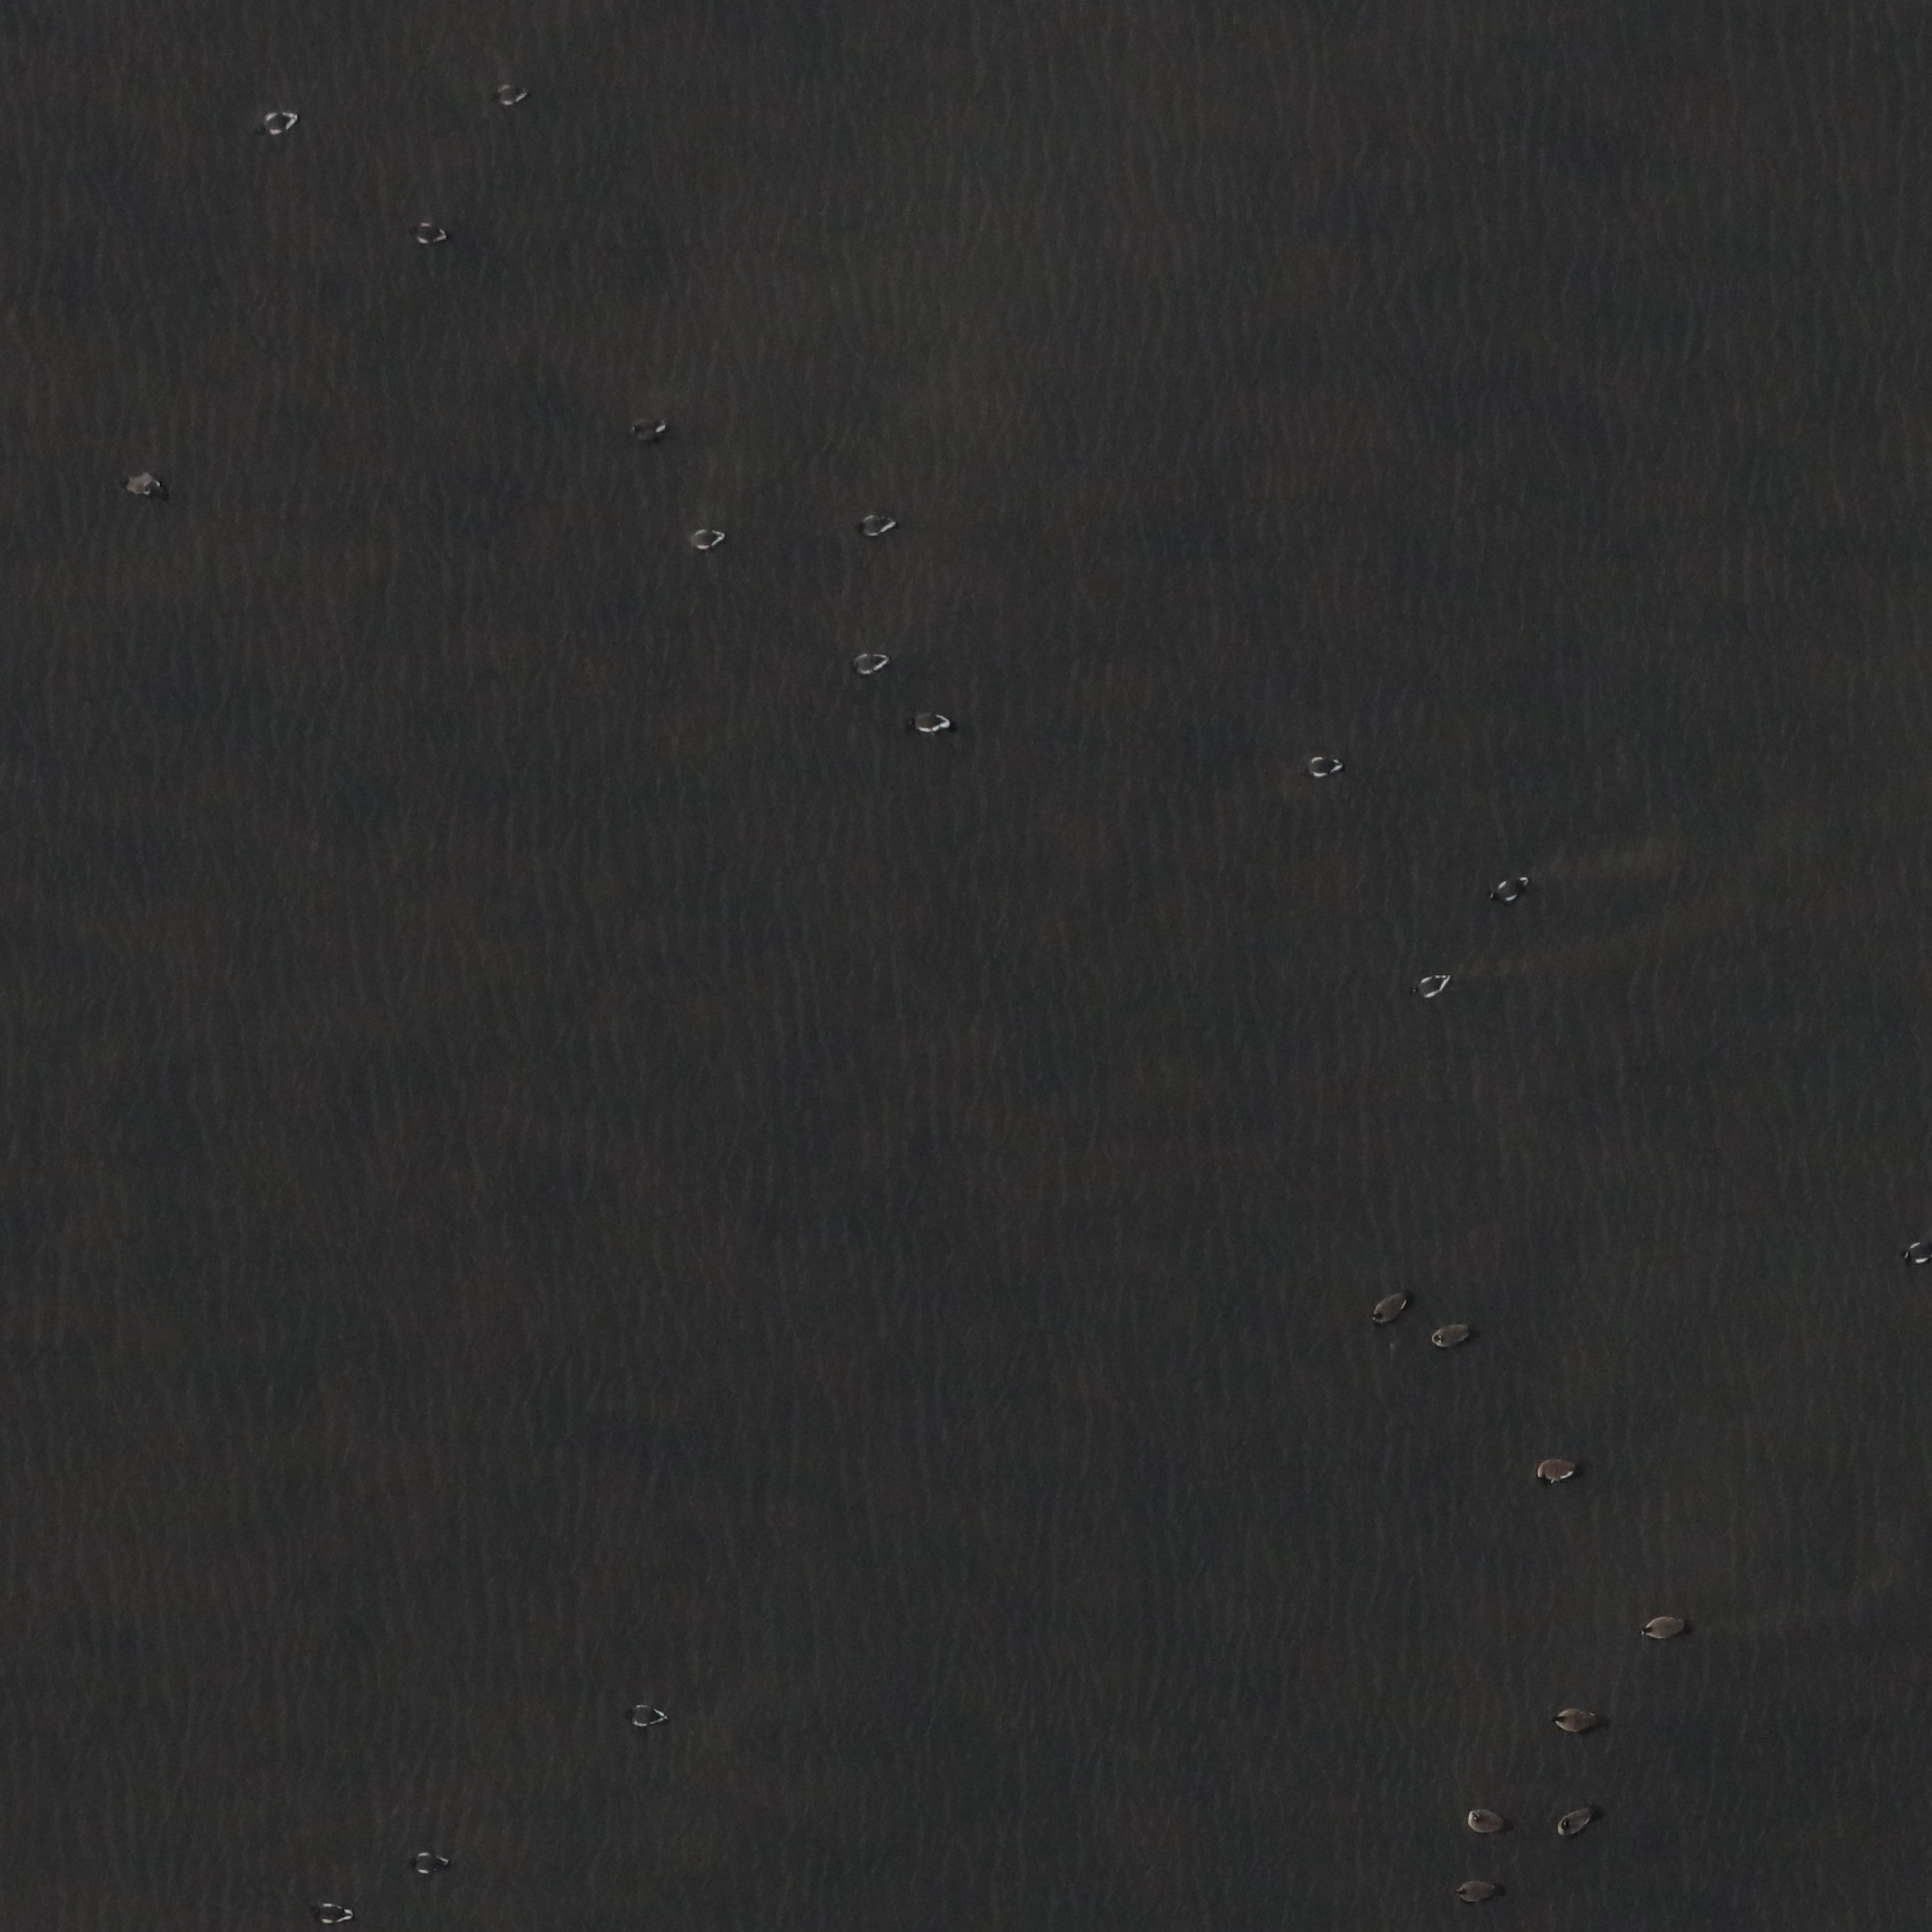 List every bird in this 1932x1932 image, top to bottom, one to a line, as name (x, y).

brant (509, 91)
brant (276, 122)
brant (428, 231)
brant (646, 429)
brant (142, 482)
brant (875, 525)
brant (705, 538)
brant (868, 663)
brant (928, 722)
brant (1321, 766)
brant (1508, 890)
brant (1429, 986)
brant (1922, 1253)
Canada goose (1390, 1308)
Canada goose (1451, 1334)
Canada goose (1555, 1468)
Canada goose (1664, 1627)
brant (645, 1715)
Canada goose (1575, 1724)
Canada goose (1487, 1821)
Canada goose (1573, 1821)
brant (426, 1862)
Canada goose (1476, 1891)
brant (329, 1915)